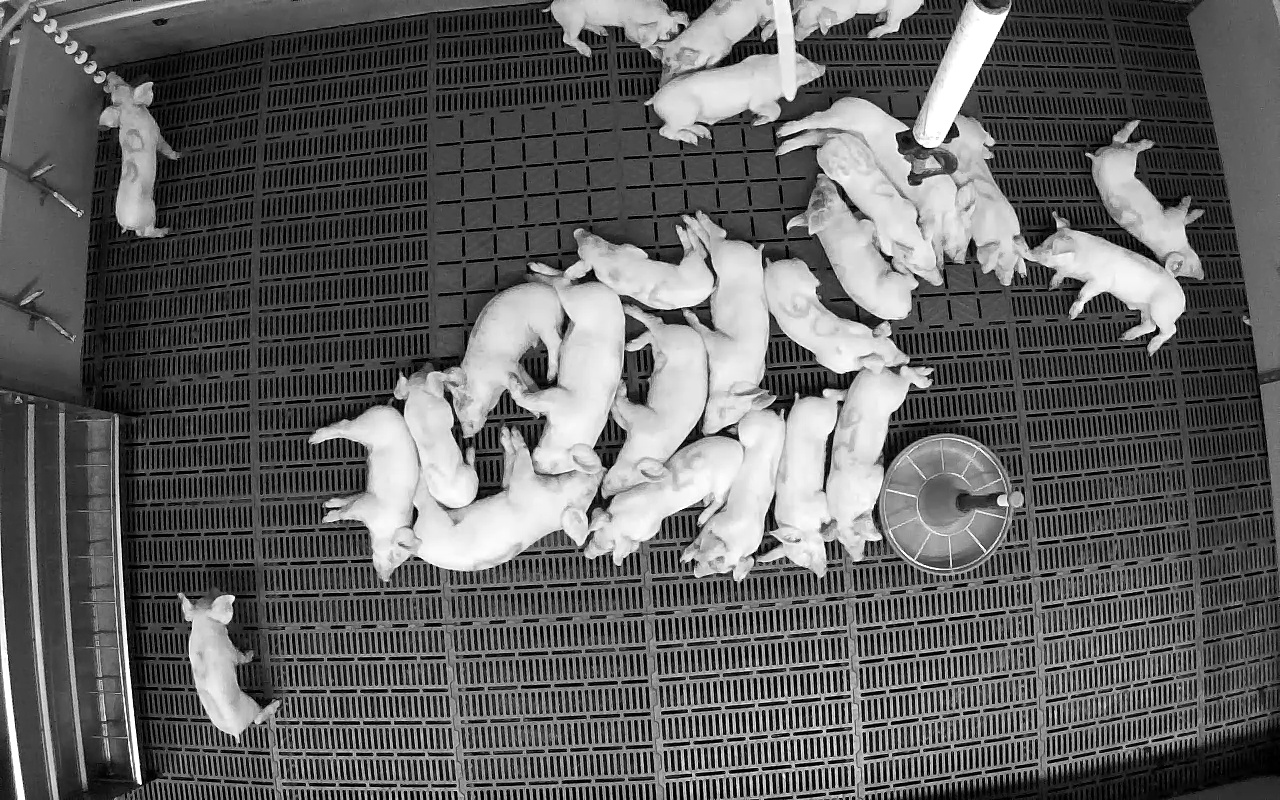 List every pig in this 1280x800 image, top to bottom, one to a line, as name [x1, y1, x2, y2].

pig [646, 0, 776, 90]
pig [544, 2, 690, 59]
pig [791, 2, 923, 43]
pig [644, 52, 827, 145]
pig [98, 69, 182, 240]
pig [777, 96, 978, 264]
pig [939, 115, 1026, 286]
pig [1083, 118, 1207, 281]
pig [819, 135, 943, 289]
pig [785, 173, 917, 319]
pig [684, 210, 776, 437]
pig [1029, 213, 1185, 354]
pig [565, 224, 713, 310]
pig [765, 259, 910, 373]
pig [507, 260, 627, 477]
pig [442, 281, 564, 438]
pig [603, 304, 713, 500]
pig [394, 362, 481, 510]
pig [823, 367, 932, 563]
pig [755, 390, 852, 576]
pig [310, 398, 419, 582]
pig [680, 408, 786, 581]
pig [411, 422, 606, 570]
pig [585, 435, 742, 569]
pig [178, 587, 280, 741]